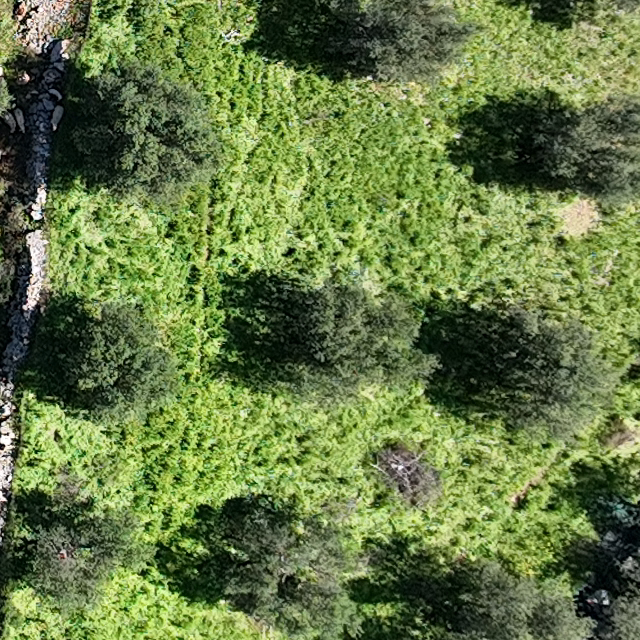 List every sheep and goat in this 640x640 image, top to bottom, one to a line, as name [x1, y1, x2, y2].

sheep [14, 1, 31, 23]
sheep [50, 40, 70, 63]
sheep [0, 66, 4, 84]
sheep [16, 71, 30, 85]
sheep [50, 105, 64, 132]
sheep [15, 108, 25, 133]
sheep [1, 109, 16, 133]